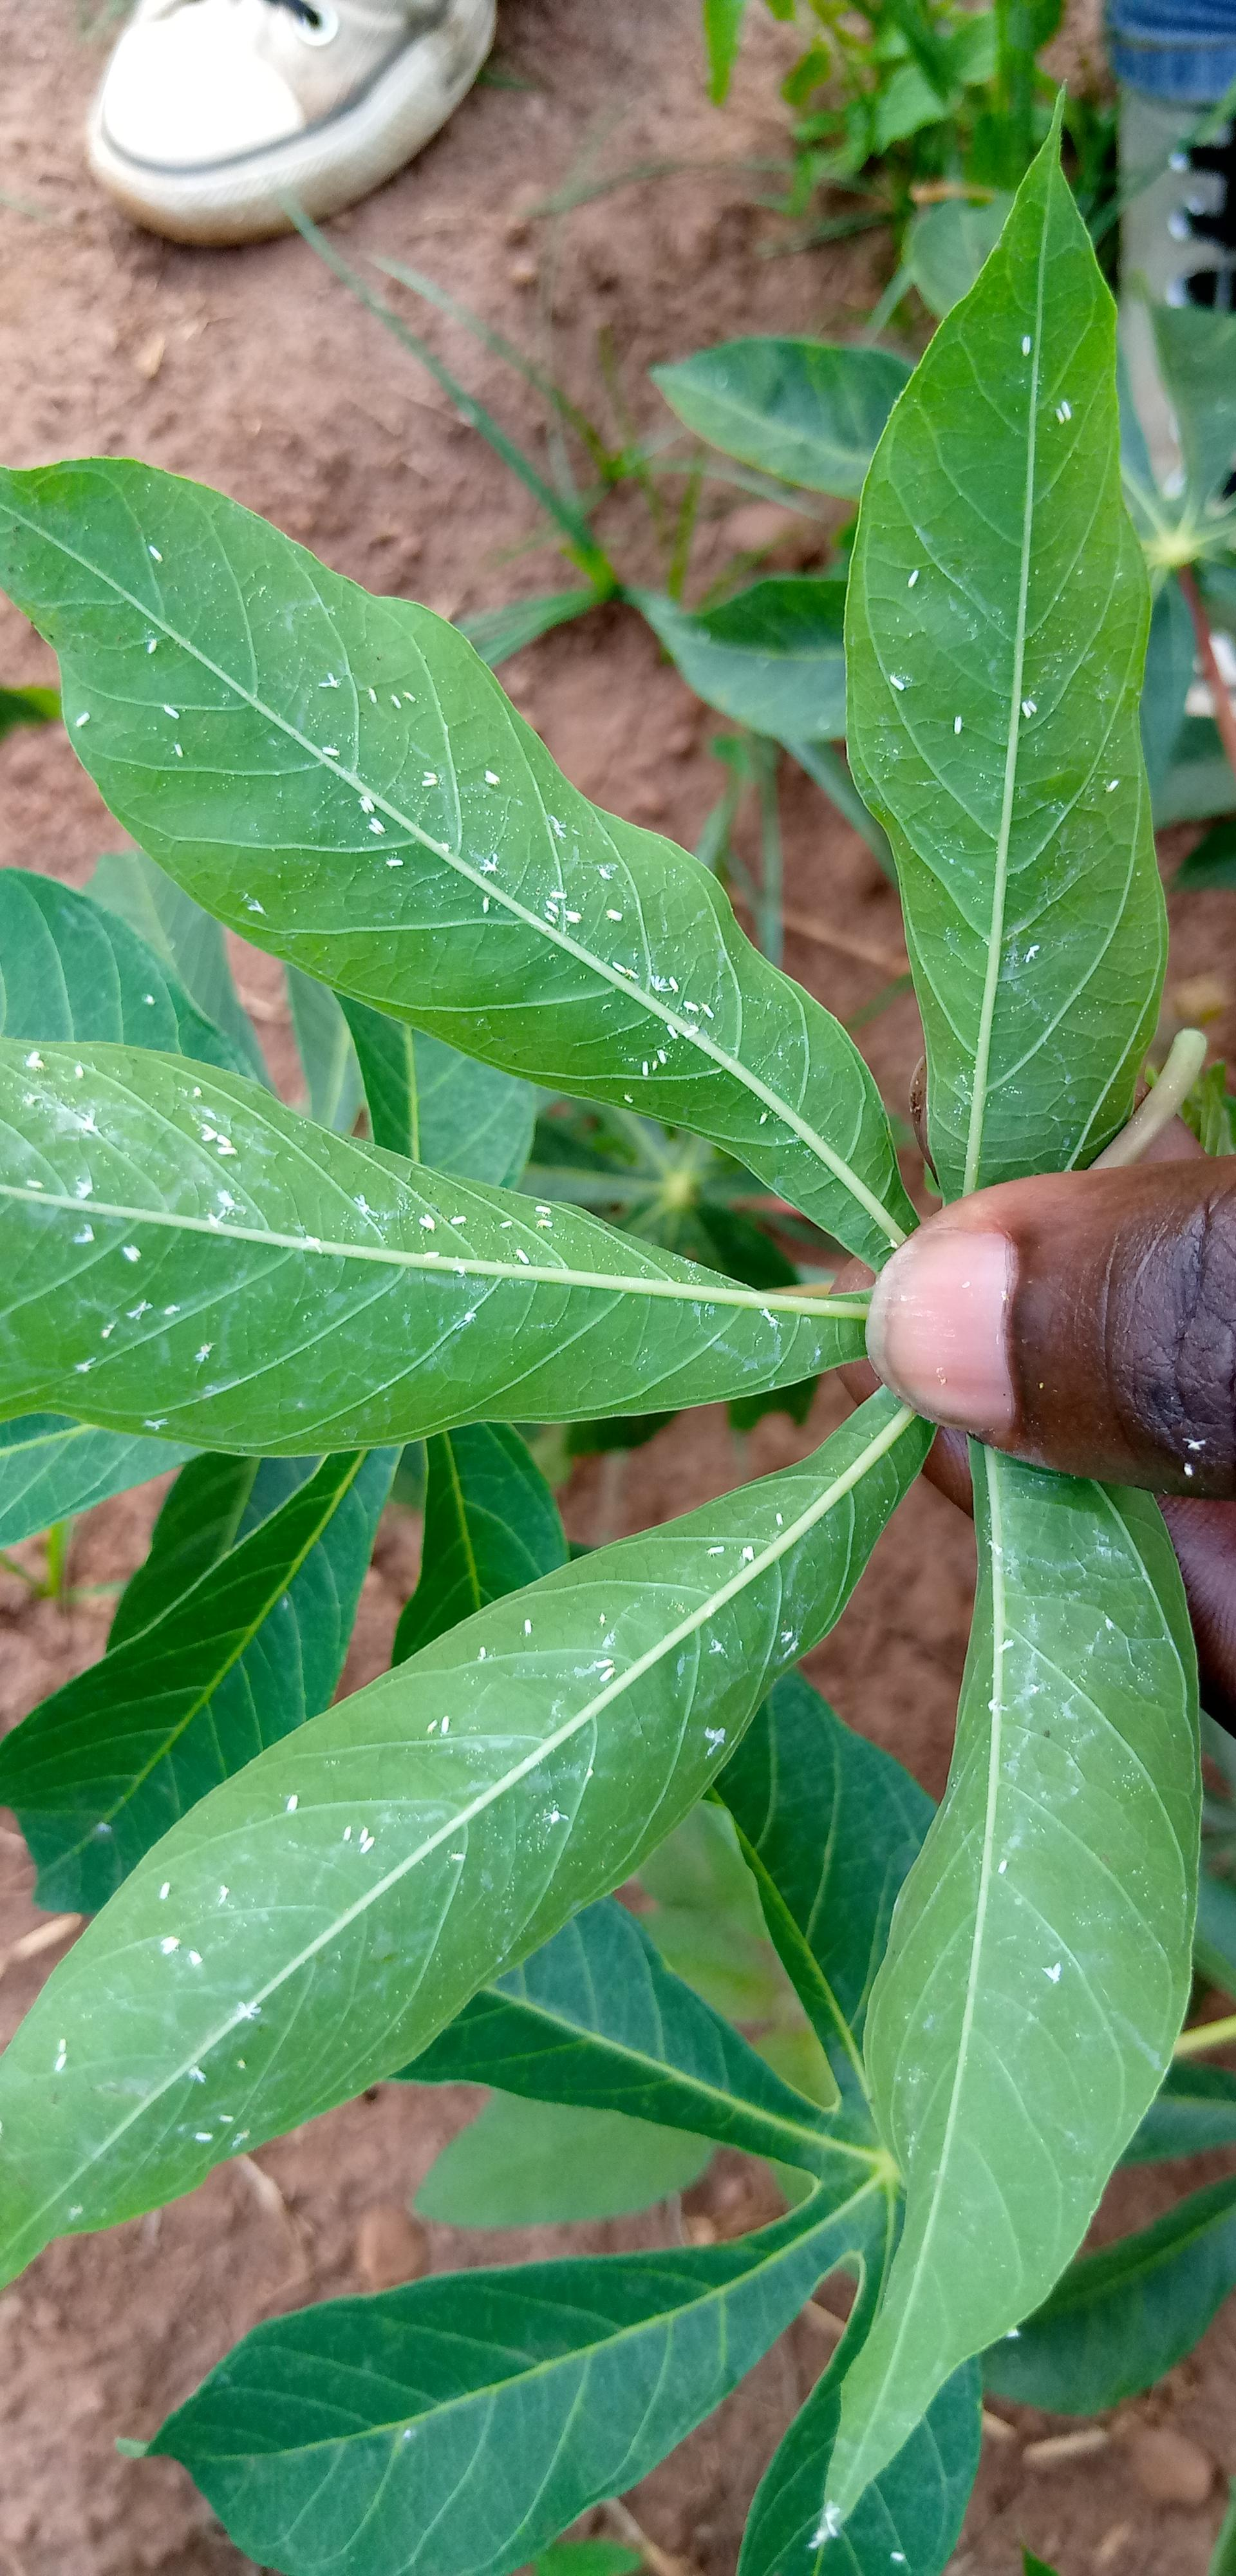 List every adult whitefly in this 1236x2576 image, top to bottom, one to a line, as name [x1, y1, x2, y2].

whitefly [1021, 336, 1031, 357]
whitefly [1060, 400, 1071, 422]
whitefly [1054, 408, 1065, 426]
whitefly [148, 544, 164, 563]
whitefly [907, 569, 919, 589]
whitefly [147, 637, 157, 655]
whitefly [317, 670, 342, 689]
whitefly [888, 673, 905, 692]
whitefly [368, 687, 378, 705]
whitefly [402, 690, 418, 703]
whitefly [390, 693, 403, 710]
whitefly [1020, 701, 1031, 720]
whitefly [162, 703, 181, 719]
whitefly [75, 710, 90, 728]
whitefly [953, 715, 962, 735]
whitefly [173, 741, 184, 758]
whitefly [321, 745, 341, 757]
whitefly [483, 769, 501, 786]
whitefly [421, 770, 438, 779]
whitefly [421, 777, 438, 788]
whitefly [1107, 779, 1121, 793]
whitefly [359, 793, 376, 814]
whitefly [548, 813, 566, 839]
whitefly [366, 817, 386, 835]
whitefly [439, 841, 451, 851]
whitefly [478, 854, 499, 873]
whitefly [386, 858, 405, 867]
whitefly [594, 862, 619, 880]
whitefly [549, 890, 568, 899]
whitefly [481, 896, 490, 915]
whitefly [245, 898, 268, 916]
whitefly [545, 900, 559, 913]
whitefly [605, 907, 624, 922]
whitefly [543, 911, 556, 923]
whitefly [1024, 944, 1040, 963]
whitefly [611, 960, 625, 974]
whitefly [626, 967, 640, 980]
whitefly [650, 973, 669, 993]
whitefly [668, 975, 680, 993]
whitefly [142, 992, 157, 1007]
whitefly [682, 999, 699, 1014]
whitefly [701, 1001, 715, 1019]
whitefly [666, 1023, 679, 1041]
whitefly [681, 1026, 702, 1037]
whitefly [656, 1047, 668, 1065]
whitefly [26, 1050, 46, 1070]
whitefly [650, 1059, 659, 1072]
whitefly [641, 1059, 650, 1078]
whitefly [73, 1063, 84, 1079]
whitefly [193, 1084, 203, 1099]
whitefly [22, 1091, 42, 1108]
whitefly [623, 1092, 635, 1104]
whitefly [80, 1110, 99, 1133]
whitefly [758, 1112, 769, 1126]
whitefly [200, 1122, 216, 1142]
whitefly [215, 1134, 234, 1147]
whitefly [216, 1146, 238, 1157]
whitefly [73, 1175, 94, 1198]
whitefly [25, 1178, 45, 1189]
whitefly [216, 1188, 236, 1209]
whitefly [353, 1193, 380, 1219]
whitefly [532, 1204, 553, 1215]
whitefly [207, 1211, 221, 1227]
whitefly [418, 1211, 436, 1233]
whitefly [449, 1214, 467, 1226]
whitefly [536, 1218, 553, 1230]
whitefly [498, 1218, 512, 1231]
whitefly [73, 1222, 96, 1244]
whitefly [304, 1233, 321, 1250]
whitefly [888, 1237, 899, 1251]
whitefly [122, 1244, 142, 1263]
whitefly [514, 1247, 530, 1265]
whitefly [422, 1249, 441, 1259]
whitefly [453, 1263, 467, 1279]
whitefly [126, 1300, 154, 1320]
whitefly [163, 1303, 181, 1314]
whitefly [760, 1308, 782, 1328]
whitefly [464, 1310, 478, 1327]
whitefly [101, 1321, 115, 1340]
whitefly [194, 1340, 215, 1363]
whitefly [74, 1356, 99, 1372]
whitefly [775, 1512, 785, 1526]
whitefly [985, 1537, 1006, 1555]
whitefly [706, 1544, 726, 1556]
whitefly [740, 1545, 755, 1561]
whitefly [598, 1611, 607, 1626]
whitefly [1103, 1615, 1116, 1634]
whitefly [523, 1617, 532, 1637]
whitefly [779, 1630, 794, 1642]
whitefly [995, 1638, 1016, 1653]
whitefly [707, 1638, 725, 1654]
whitefly [478, 1644, 487, 1661]
whitefly [594, 1656, 615, 1667]
whitefly [599, 1666, 614, 1681]
whitefly [1029, 1681, 1041, 1696]
whitefly [986, 1696, 1001, 1713]
whitefly [440, 1714, 450, 1734]
whitefly [426, 1718, 440, 1733]
whitefly [704, 1726, 725, 1757]
whitefly [285, 1793, 299, 1812]
whitefly [547, 1808, 571, 1825]
whitefly [342, 1825, 352, 1842]
whitefly [358, 1825, 368, 1843]
whitefly [358, 1835, 377, 1856]
whitefly [449, 1850, 468, 1861]
whitefly [996, 1855, 1010, 1877]
whitefly [158, 1881, 173, 1900]
whitefly [217, 1883, 232, 1906]
whitefly [160, 1933, 181, 1955]
whitefly [187, 1949, 205, 1967]
whitefly [1041, 1958, 1063, 1987]
whitefly [236, 2000, 263, 2020]
whitefly [57, 2038, 68, 2053]
whitefly [55, 2054, 67, 2072]
whitefly [236, 2058, 248, 2070]
whitefly [189, 2065, 209, 2085]
whitefly [218, 2114, 236, 2123]
whitefly [194, 2131, 214, 2141]